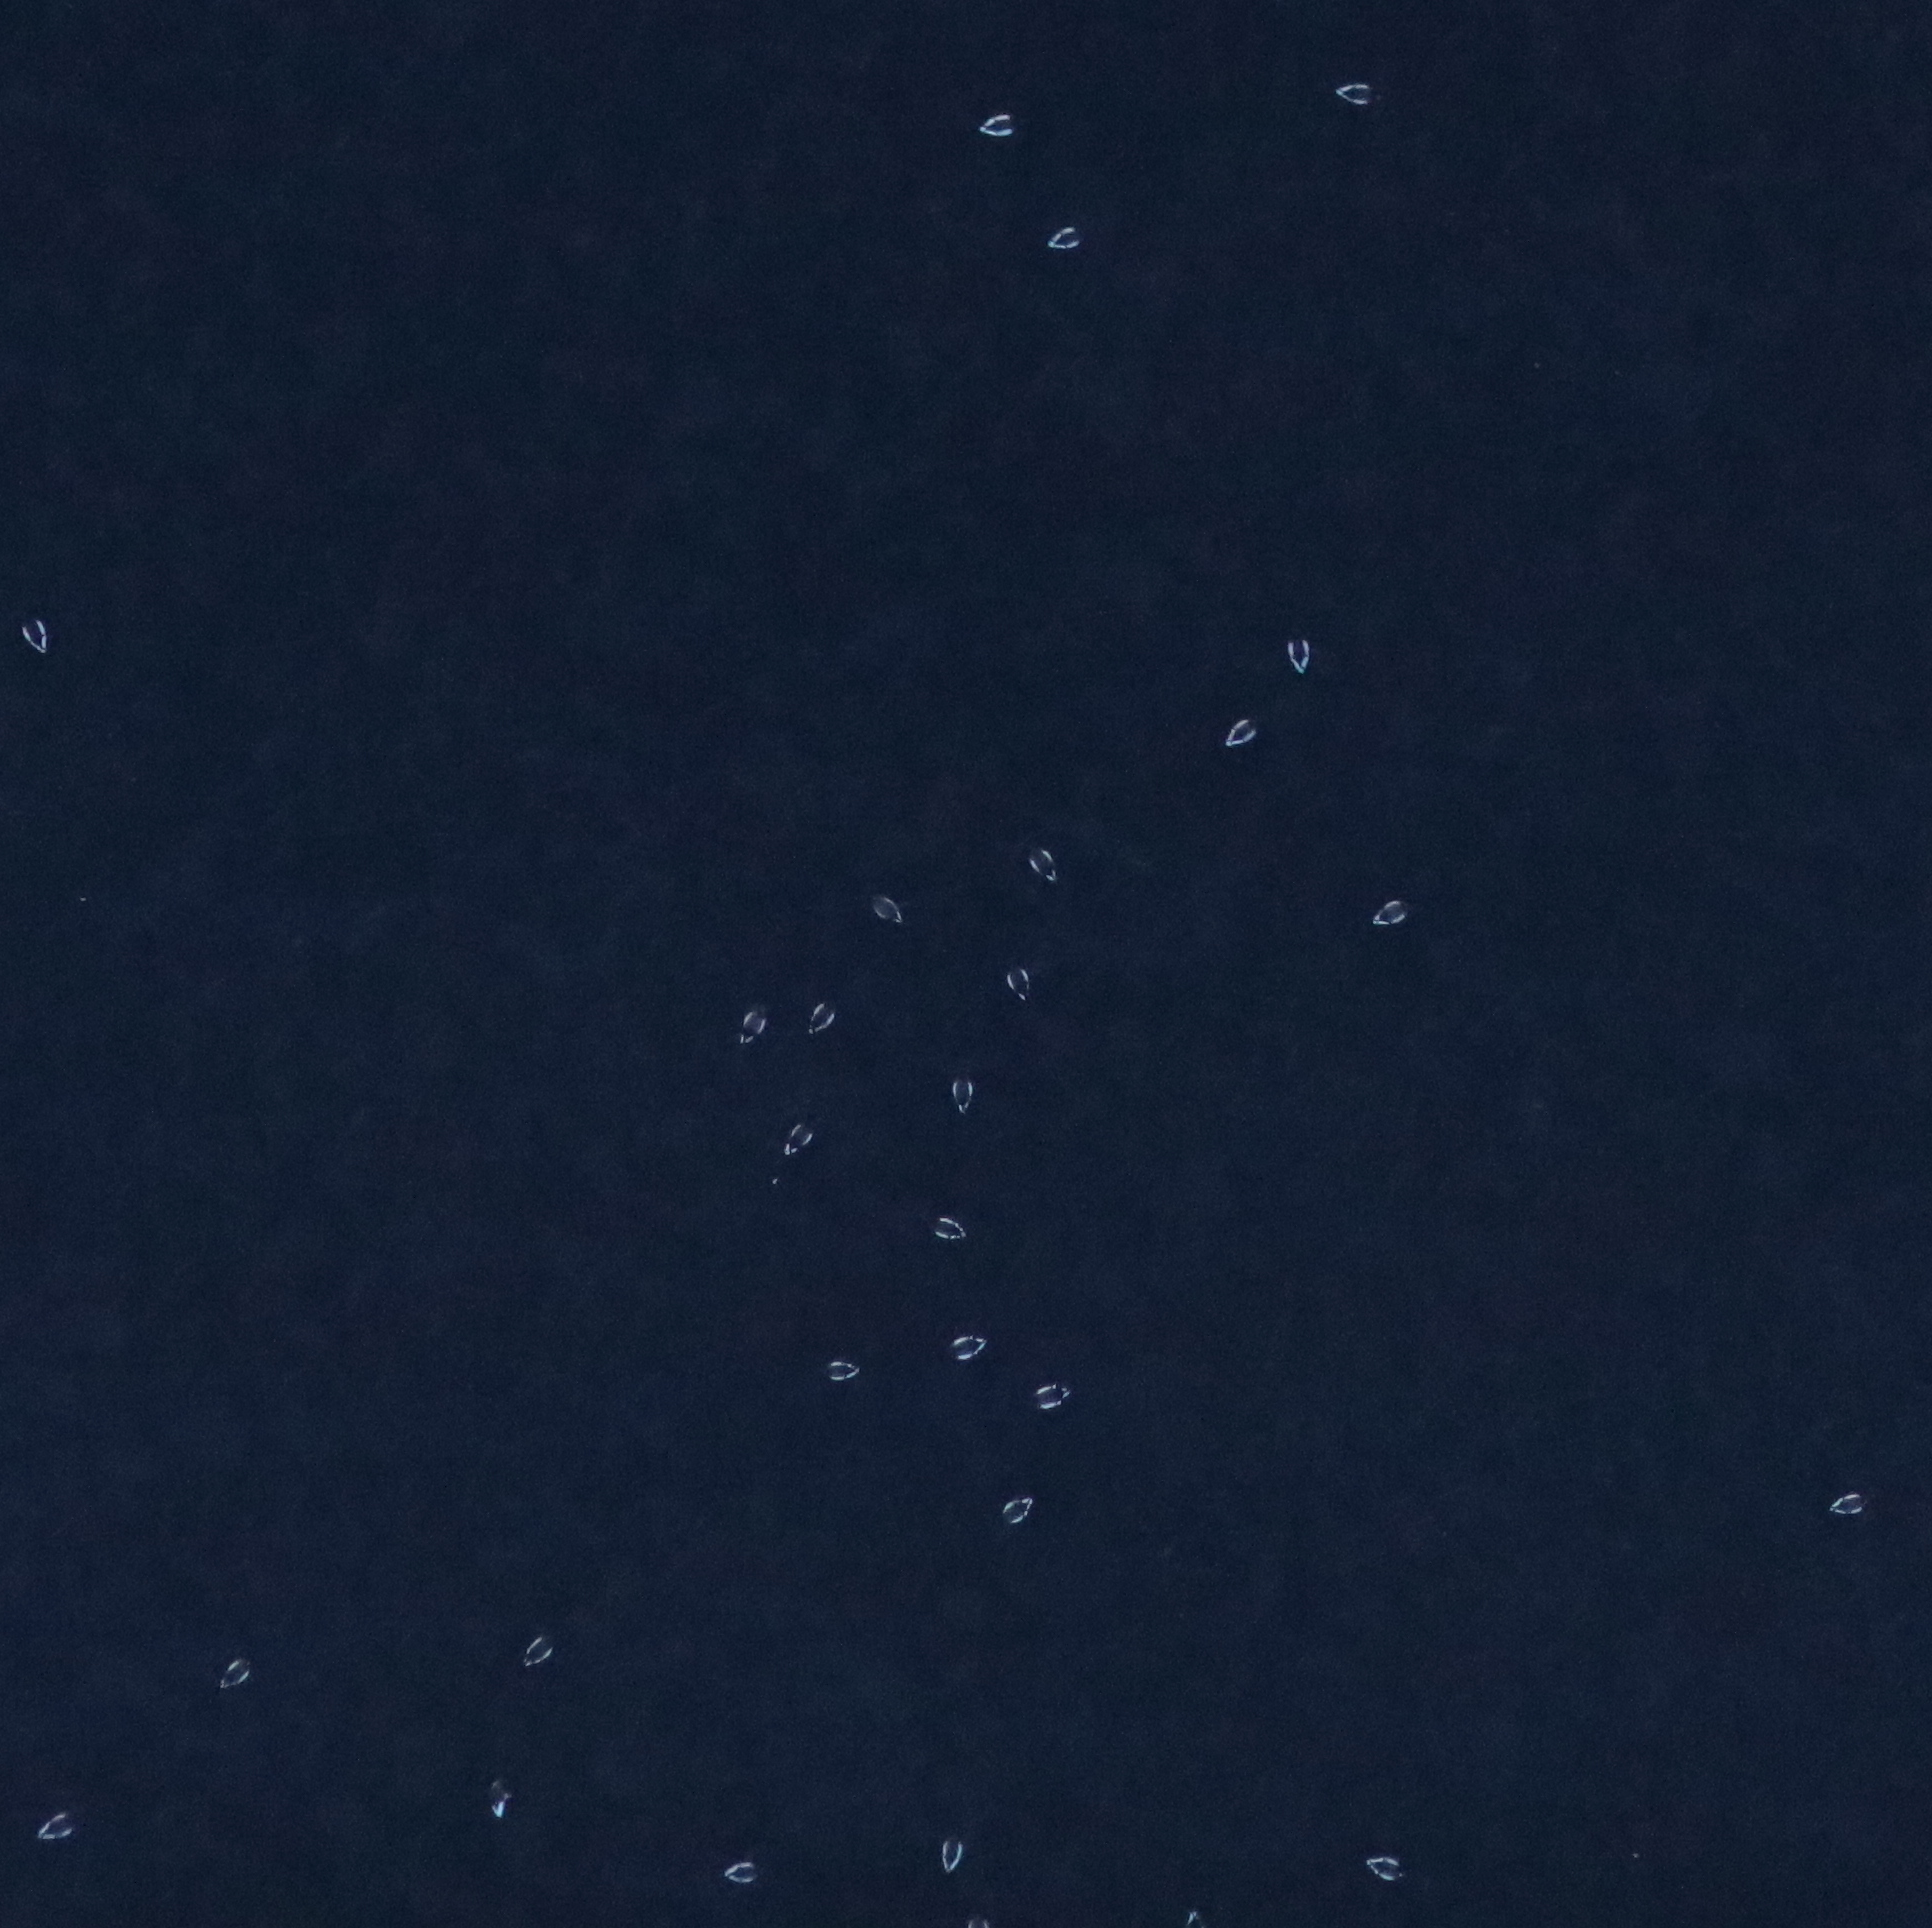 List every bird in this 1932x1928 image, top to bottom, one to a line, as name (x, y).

brant (1360, 93)
brant (1000, 126)
brant (1067, 237)
brant (34, 632)
brant (1299, 650)
brant (1242, 732)
brant (1042, 863)
brant (884, 907)
brant (1392, 914)
brant (1019, 981)
brant (819, 1017)
brant (753, 1023)
brant (962, 1093)
brant (799, 1136)
brant (949, 1229)
brant (966, 1347)
brant (839, 1367)
brant (1048, 1397)
brant (1849, 1504)
brant (1016, 1511)
brant (537, 1653)
brant (234, 1673)
brant (497, 1795)
brant (60, 1826)
brant (948, 1852)
brant (1386, 1868)
brant (742, 1874)